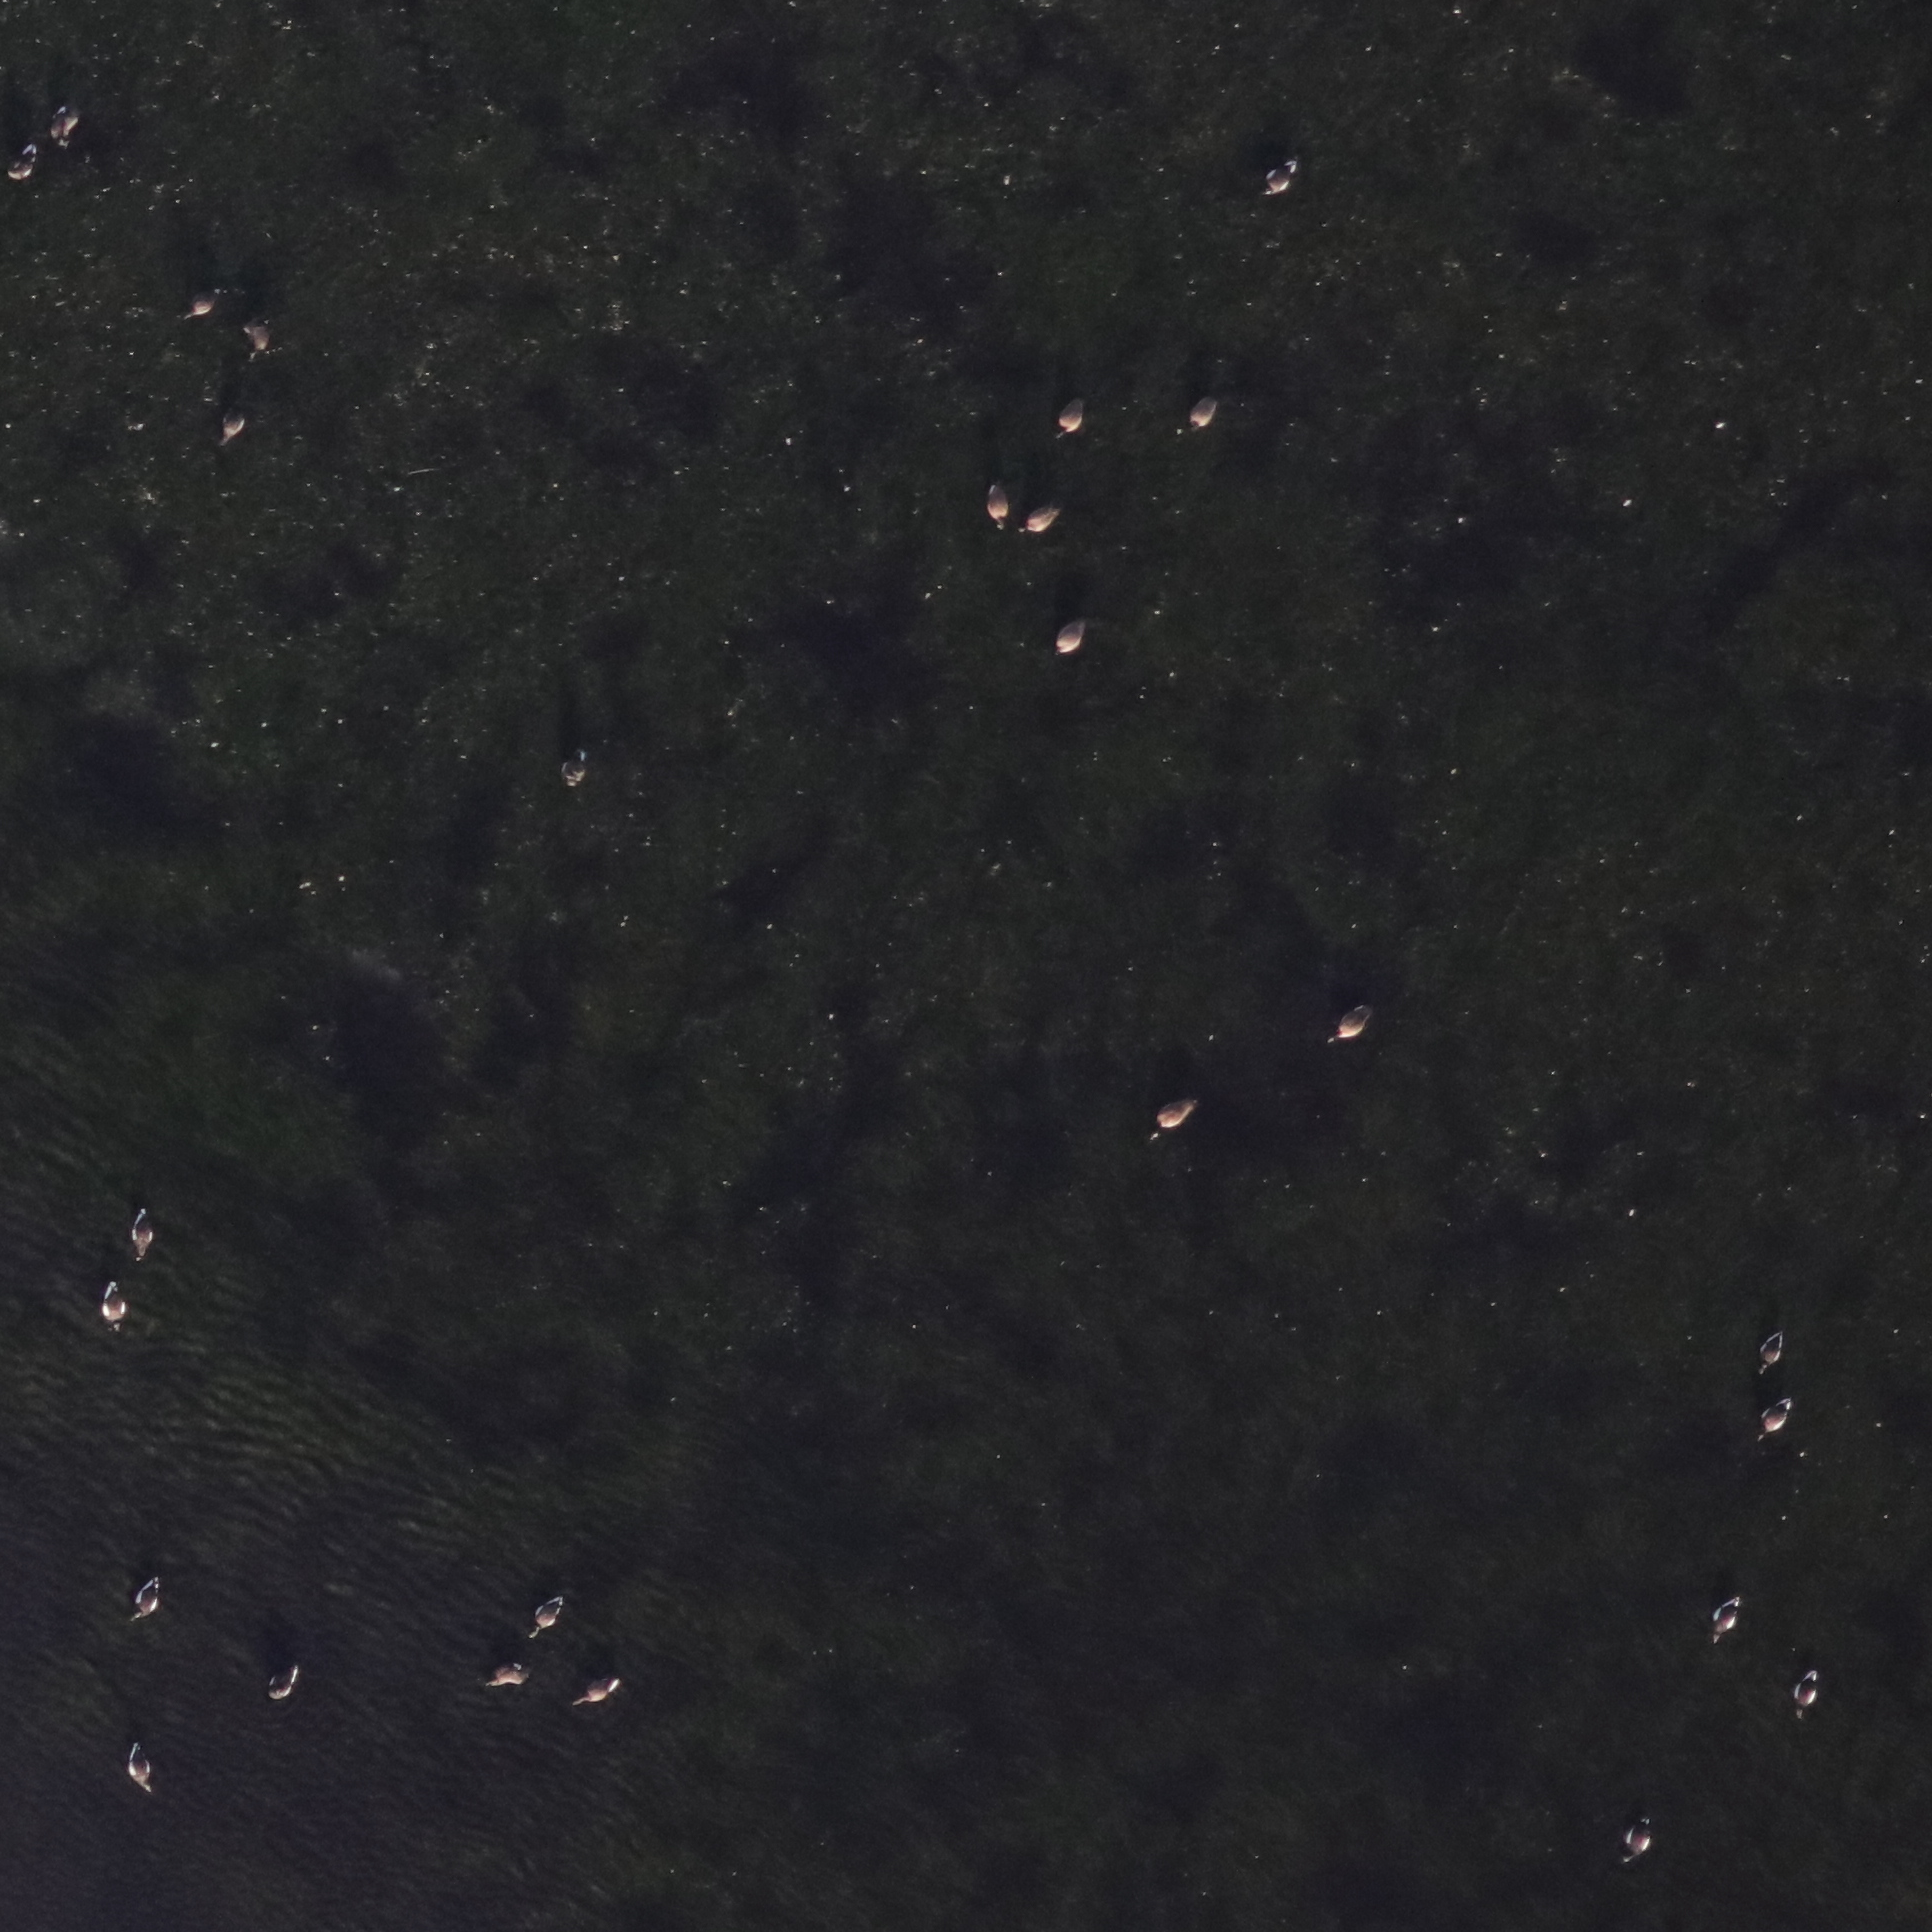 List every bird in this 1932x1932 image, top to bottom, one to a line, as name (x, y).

brant (64, 122)
brant (21, 164)
brant (1279, 177)
other bird (203, 298)
brant (258, 335)
Canada goose (1204, 414)
Canada goose (1074, 424)
brant (232, 426)
Canada goose (991, 495)
Canada goose (1050, 520)
Canada goose (1061, 641)
Canada goose (1350, 1021)
Canada goose (1173, 1112)
brant (142, 1231)
brant (114, 1305)
brant (1769, 1351)
brant (1773, 1416)
brant (147, 1598)
brant (547, 1614)
brant (1725, 1617)
brant (510, 1675)
brant (284, 1681)
brant (598, 1690)
brant (1804, 1692)
brant (138, 1766)
brant (1635, 1839)